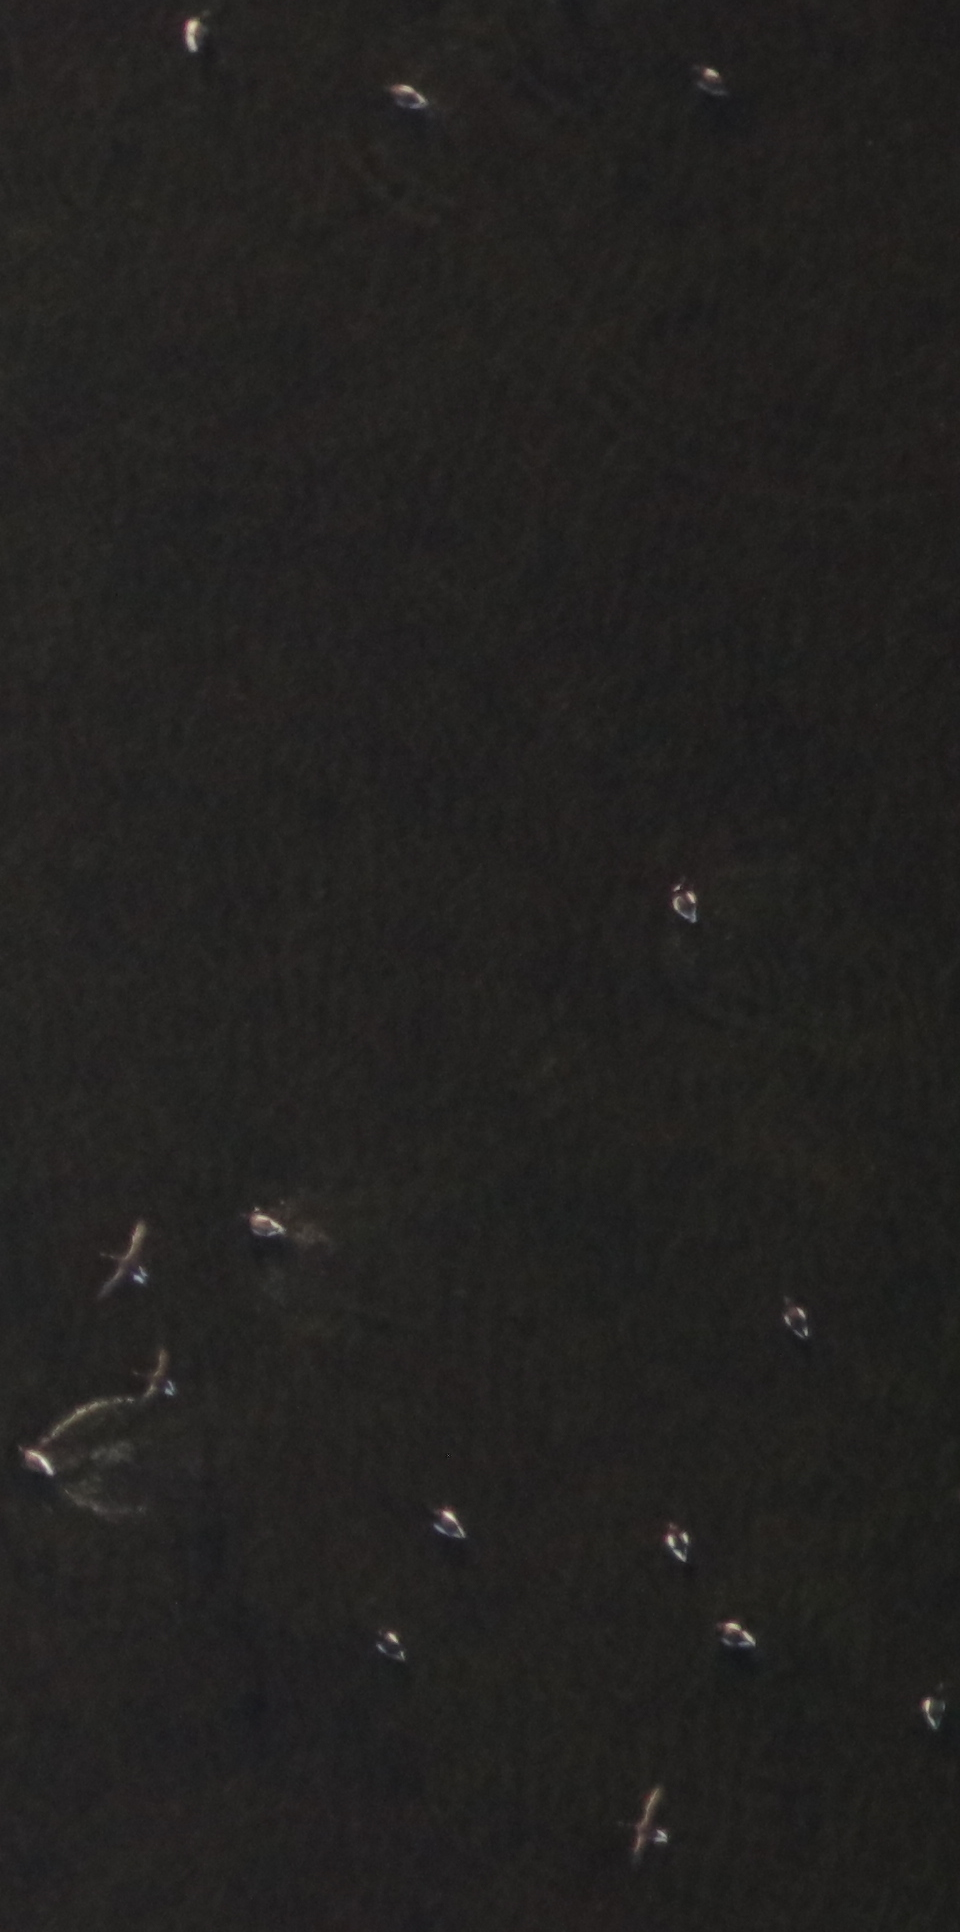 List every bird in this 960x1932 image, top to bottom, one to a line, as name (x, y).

brant (198, 32)
brant (711, 82)
brant (404, 94)
brant (684, 903)
brant (266, 1225)
brant (129, 1257)
brant (798, 1319)
brant (170, 1383)
brant (40, 1455)
brant (449, 1525)
brant (677, 1543)
brant (736, 1638)
brant (392, 1646)
brant (935, 1713)
brant (650, 1823)